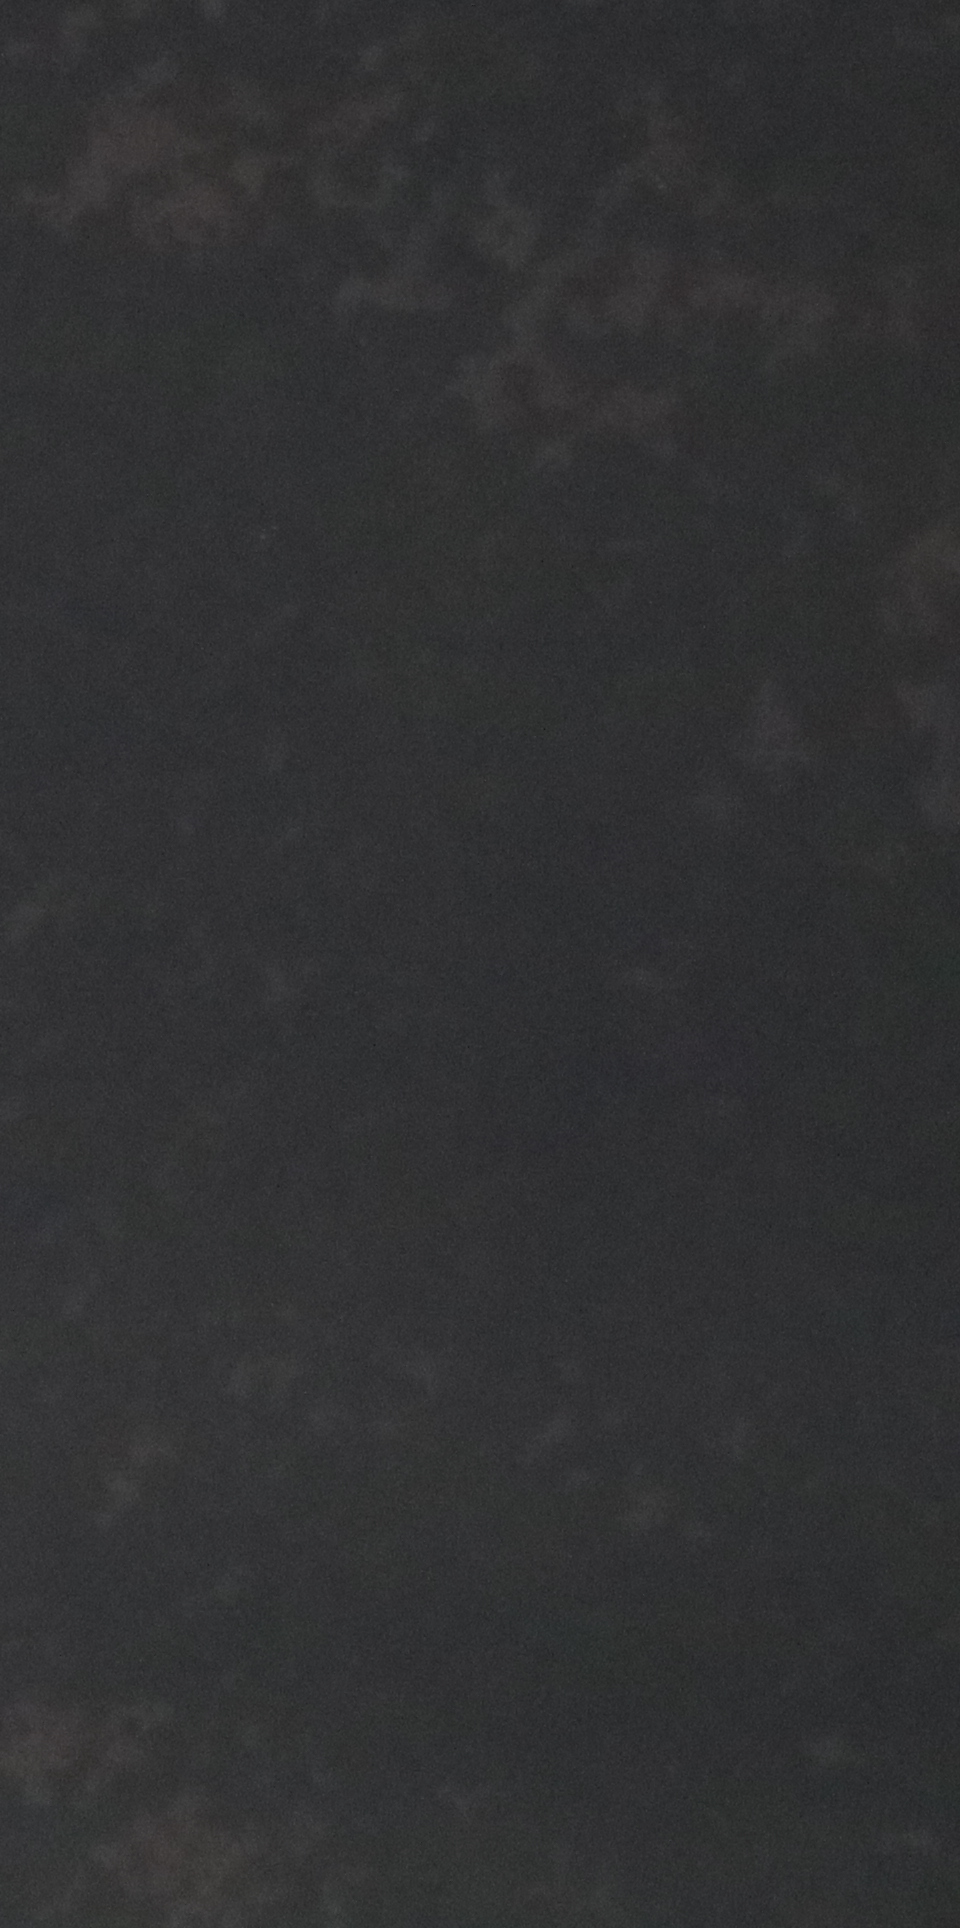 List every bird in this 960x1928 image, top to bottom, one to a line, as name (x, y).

None